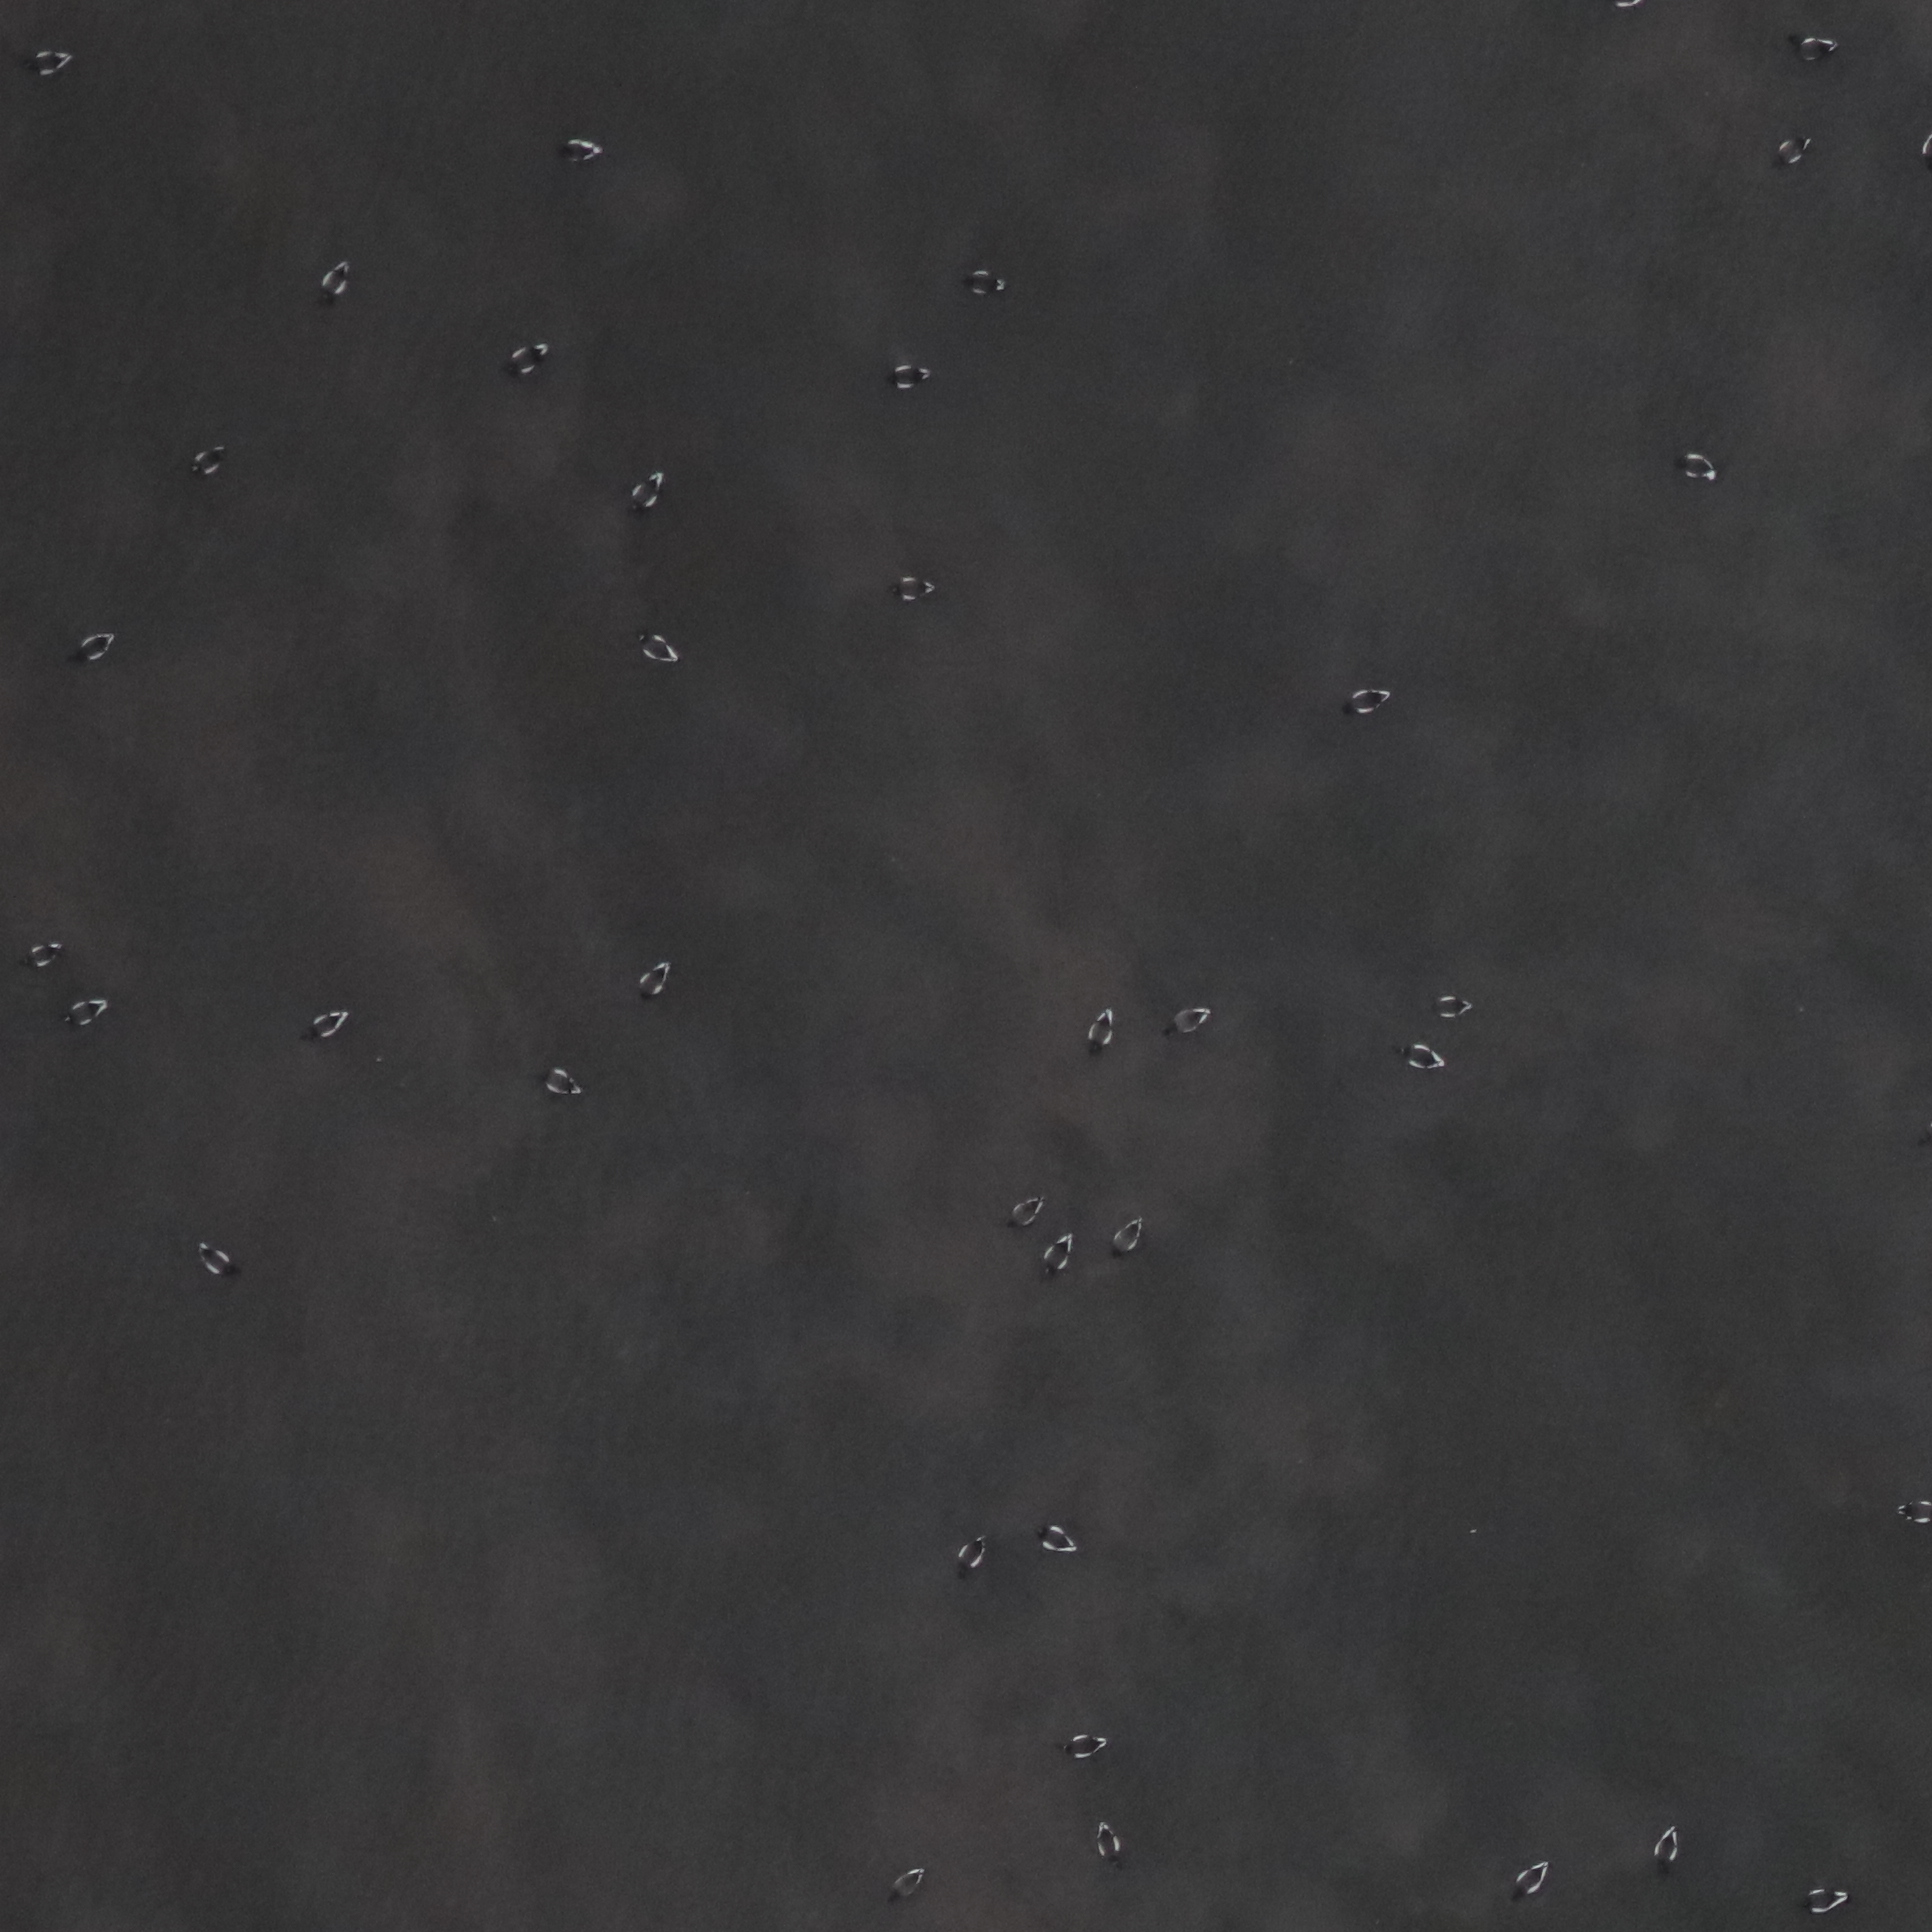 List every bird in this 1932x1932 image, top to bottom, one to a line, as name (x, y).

brant (1814, 48)
brant (48, 63)
brant (1794, 150)
brant (581, 151)
brant (336, 281)
brant (986, 284)
brant (528, 360)
brant (908, 377)
brant (208, 464)
brant (1696, 468)
brant (648, 495)
brant (914, 589)
brant (95, 649)
brant (657, 650)
brant (1368, 703)
brant (42, 955)
brant (655, 981)
brant (1449, 1004)
brant (84, 1014)
brant (1189, 1022)
brant (327, 1027)
brant (1102, 1032)
brant (1423, 1057)
brant (561, 1084)
brant (1026, 1216)
brant (1125, 1238)
brant (1059, 1256)
brant (217, 1261)
brant (1923, 1513)
brant (1058, 1540)
brant (971, 1555)
brant (1084, 1748)
brant (1107, 1843)
brant (1666, 1850)
brant (1532, 1882)
brant (907, 1885)
brant (1825, 1901)